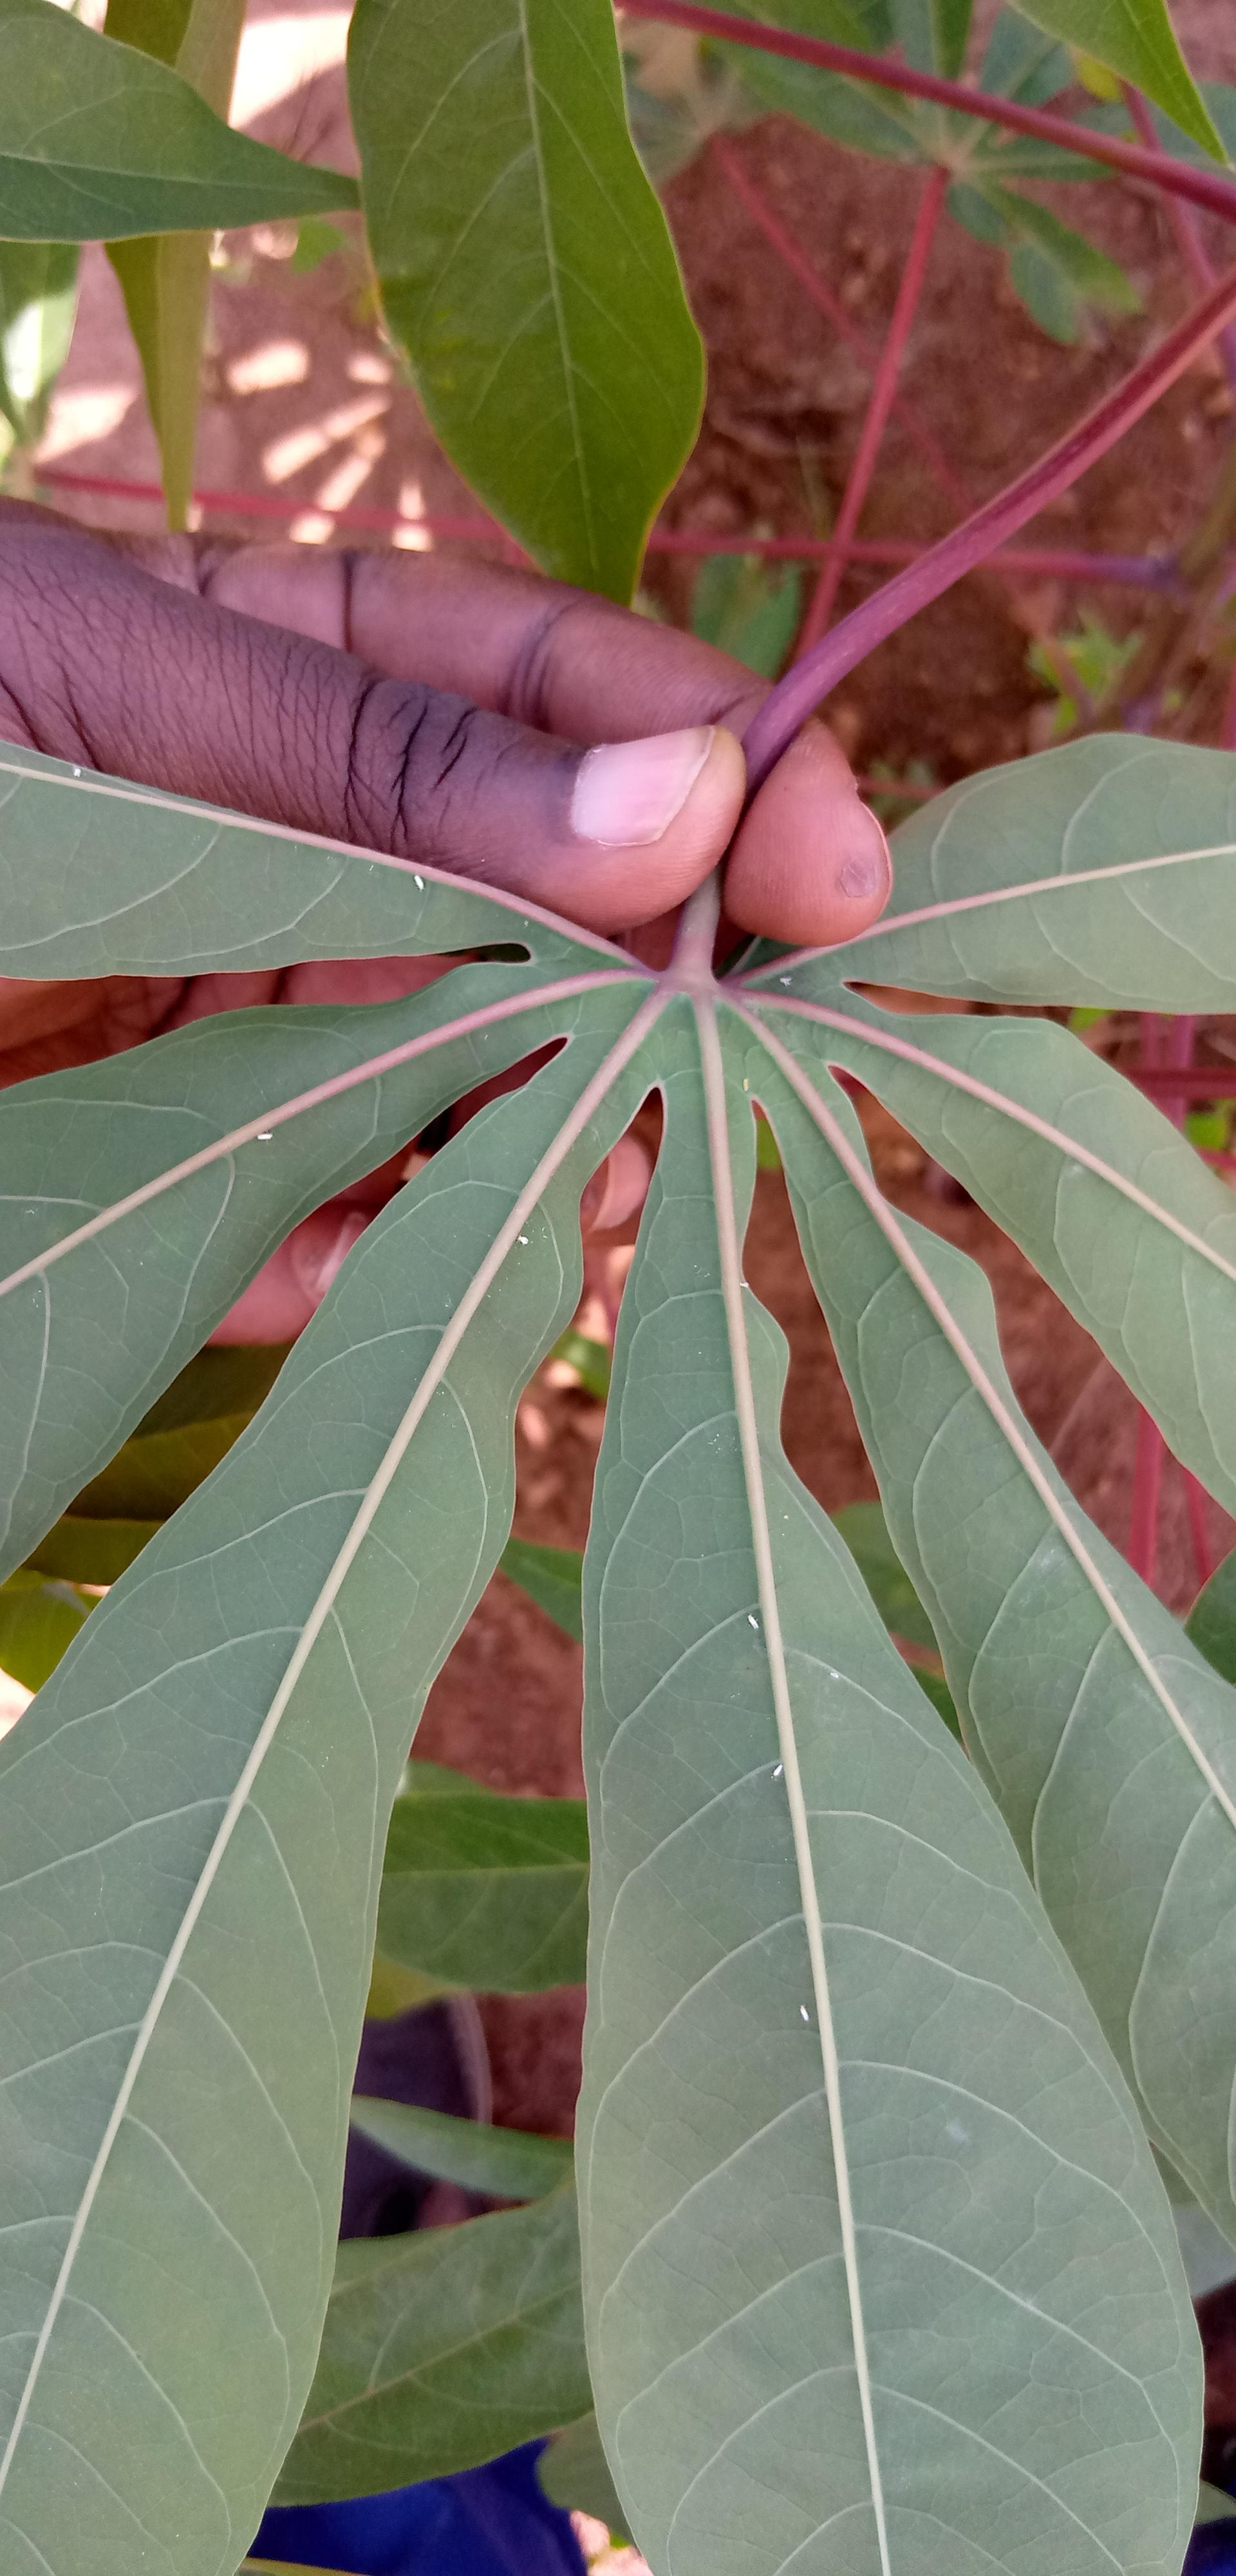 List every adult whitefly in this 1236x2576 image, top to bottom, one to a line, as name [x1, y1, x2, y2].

whitefly [60, 753, 88, 788]
whitefly [394, 862, 444, 907]
whitefly [773, 959, 810, 1003]
whitefly [245, 1115, 285, 1157]
whitefly [498, 1220, 537, 1258]
whitefly [737, 1603, 780, 1655]
whitefly [758, 1758, 794, 1786]
whitefly [787, 1994, 820, 2029]